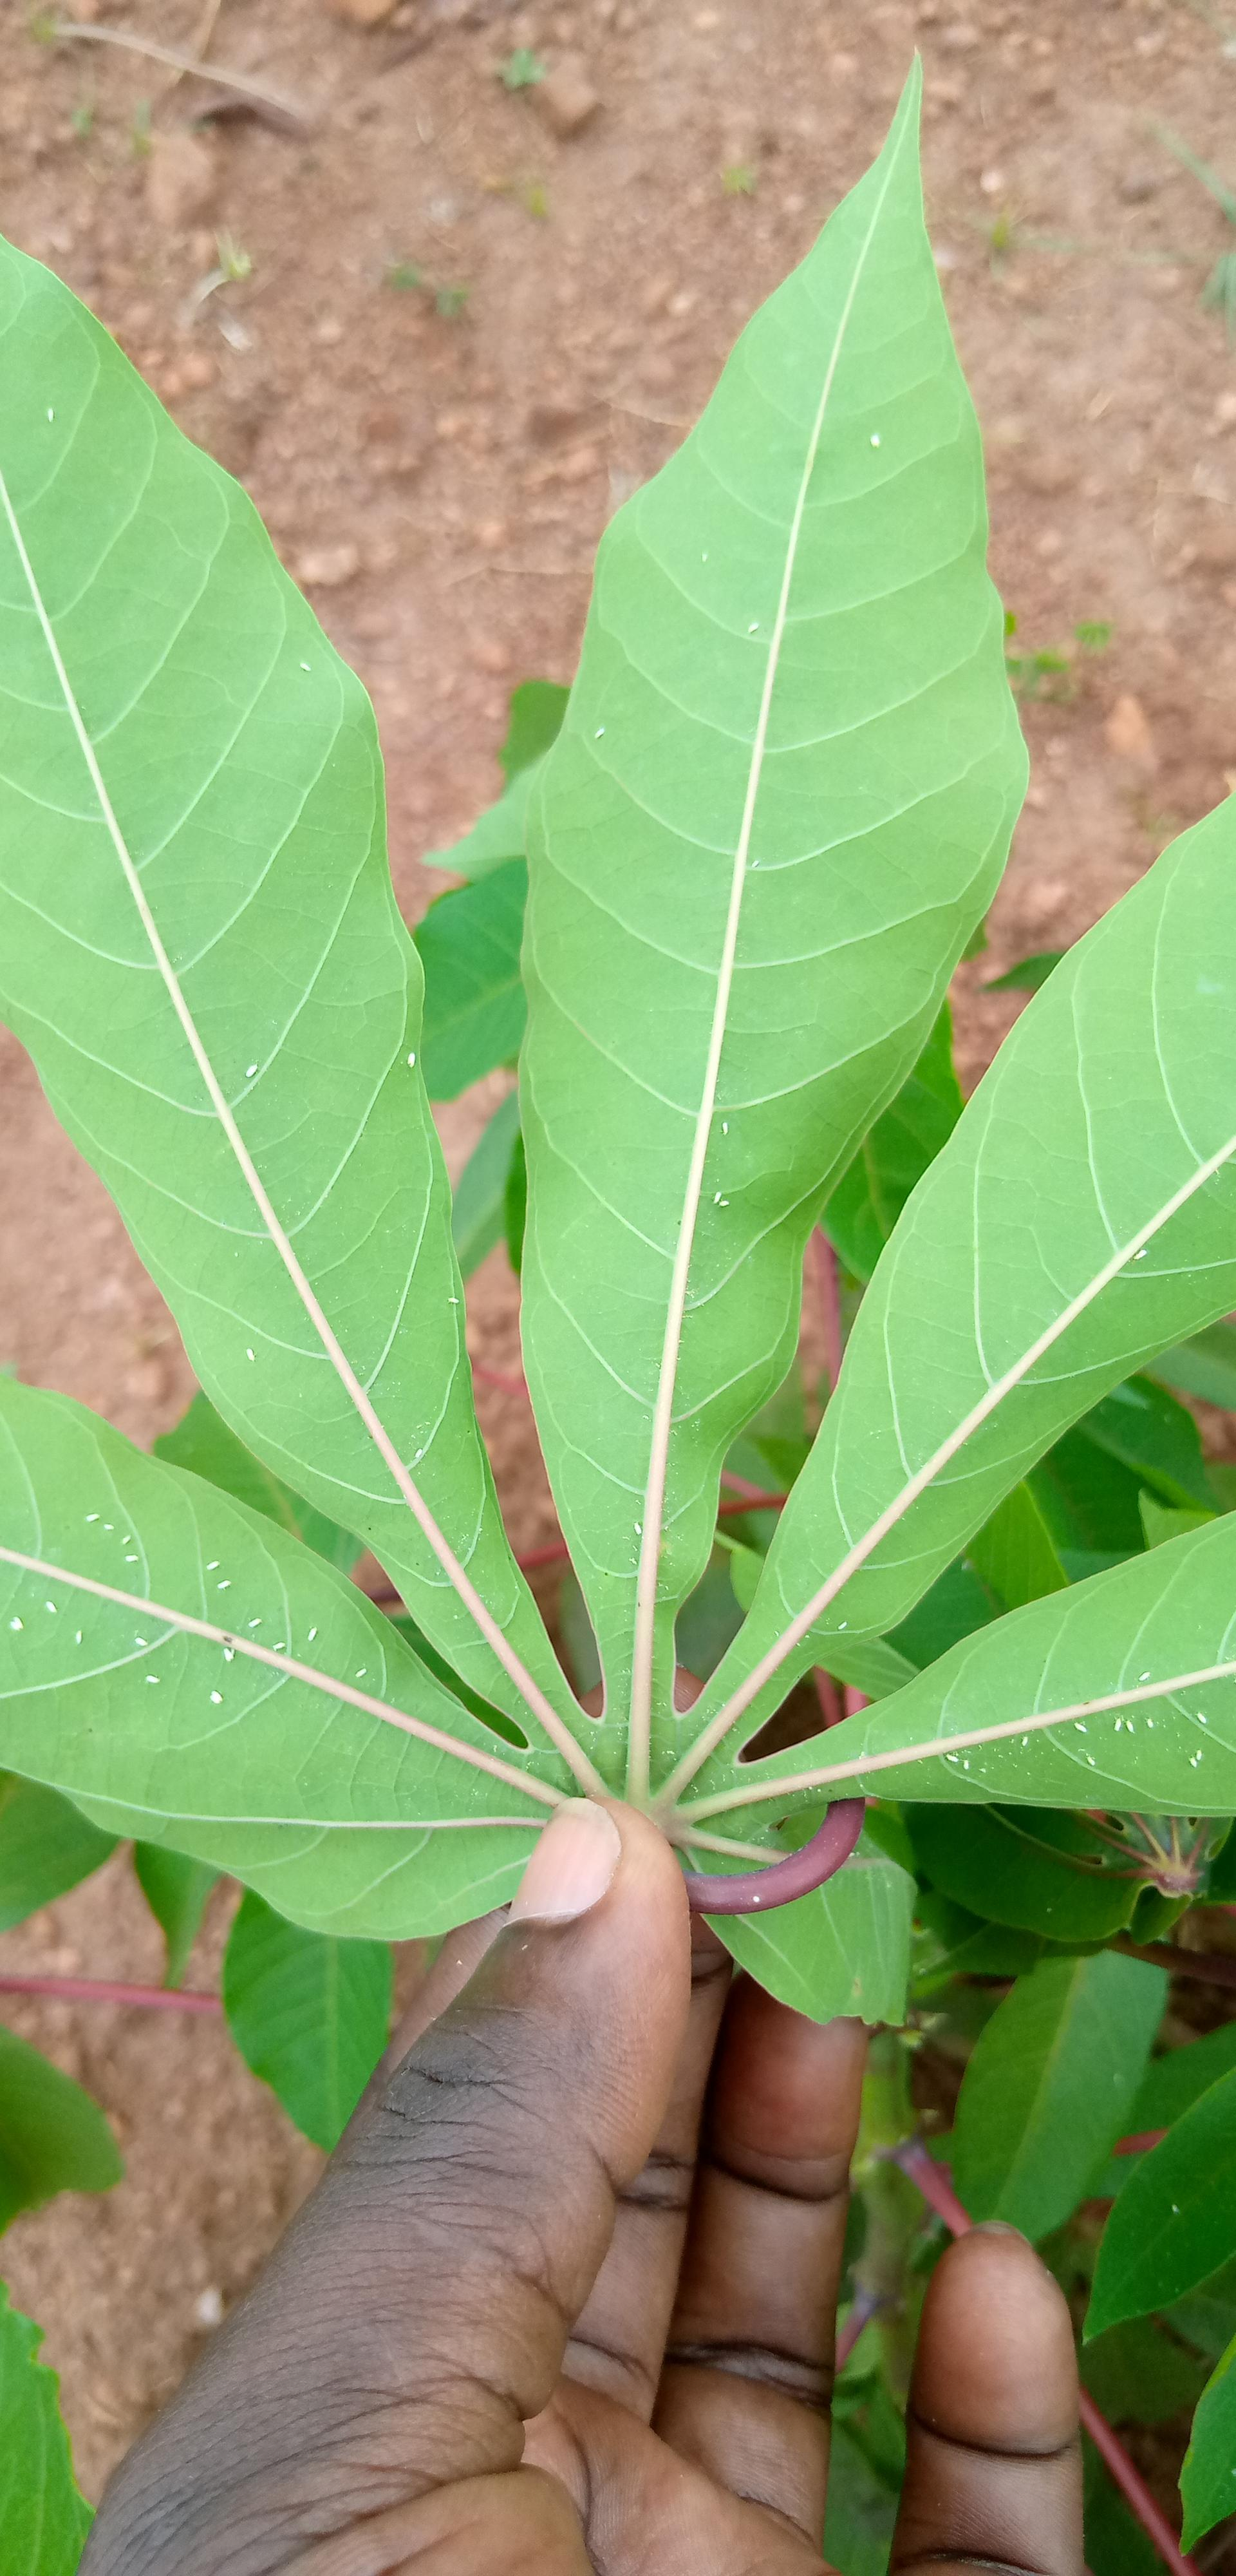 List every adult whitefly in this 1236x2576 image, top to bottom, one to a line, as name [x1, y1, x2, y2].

whitefly [46, 406, 55, 424]
whitefly [746, 621, 762, 635]
whitefly [297, 660, 314, 674]
whitefly [592, 726, 608, 741]
whitefly [405, 1051, 419, 1069]
whitefly [243, 1061, 260, 1079]
whitefly [720, 1121, 731, 1136]
whitefly [711, 1190, 722, 1204]
whitefly [717, 1200, 731, 1208]
whitefly [1132, 1248, 1150, 1262]
whitefly [445, 1295, 460, 1307]
whitefly [244, 1346, 258, 1363]
whitefly [412, 1446, 424, 1458]
whitefly [83, 1511, 102, 1524]
whitefly [632, 1520, 644, 1536]
whitefly [102, 1522, 116, 1531]
whitefly [120, 1533, 135, 1546]
whitefly [123, 1553, 140, 1563]
whitefly [205, 1558, 222, 1573]
whitefly [214, 1577, 233, 1591]
whitefly [43, 1600, 59, 1615]
whitefly [13, 1615, 25, 1631]
whitefly [245, 1617, 263, 1629]
whitefly [836, 1619, 848, 1631]
whitefly [8, 1620, 19, 1631]
whitefly [304, 1624, 319, 1643]
whitefly [73, 1628, 84, 1647]
whitefly [133, 1636, 149, 1649]
whitefly [270, 1640, 286, 1653]
whitefly [221, 1645, 237, 1663]
whitefly [352, 1666, 370, 1681]
whitefly [1136, 1669, 1151, 1682]
whitefly [145, 1672, 160, 1686]
whitefly [211, 1689, 224, 1702]
whitefly [209, 1694, 220, 1705]
whitefly [1195, 1711, 1208, 1725]
whitefly [1112, 1716, 1122, 1732]
whitefly [1145, 1717, 1154, 1730]
whitefly [1125, 1719, 1135, 1734]
whitefly [1073, 1720, 1088, 1734]
whitefly [1019, 1735, 1029, 1748]
whitefly [1195, 1748, 1203, 1762]
whitefly [944, 1752, 959, 1764]
whitefly [1086, 1753, 1096, 1767]
whitefly [1188, 1756, 1197, 1770]
whitefly [962, 1758, 970, 1771]